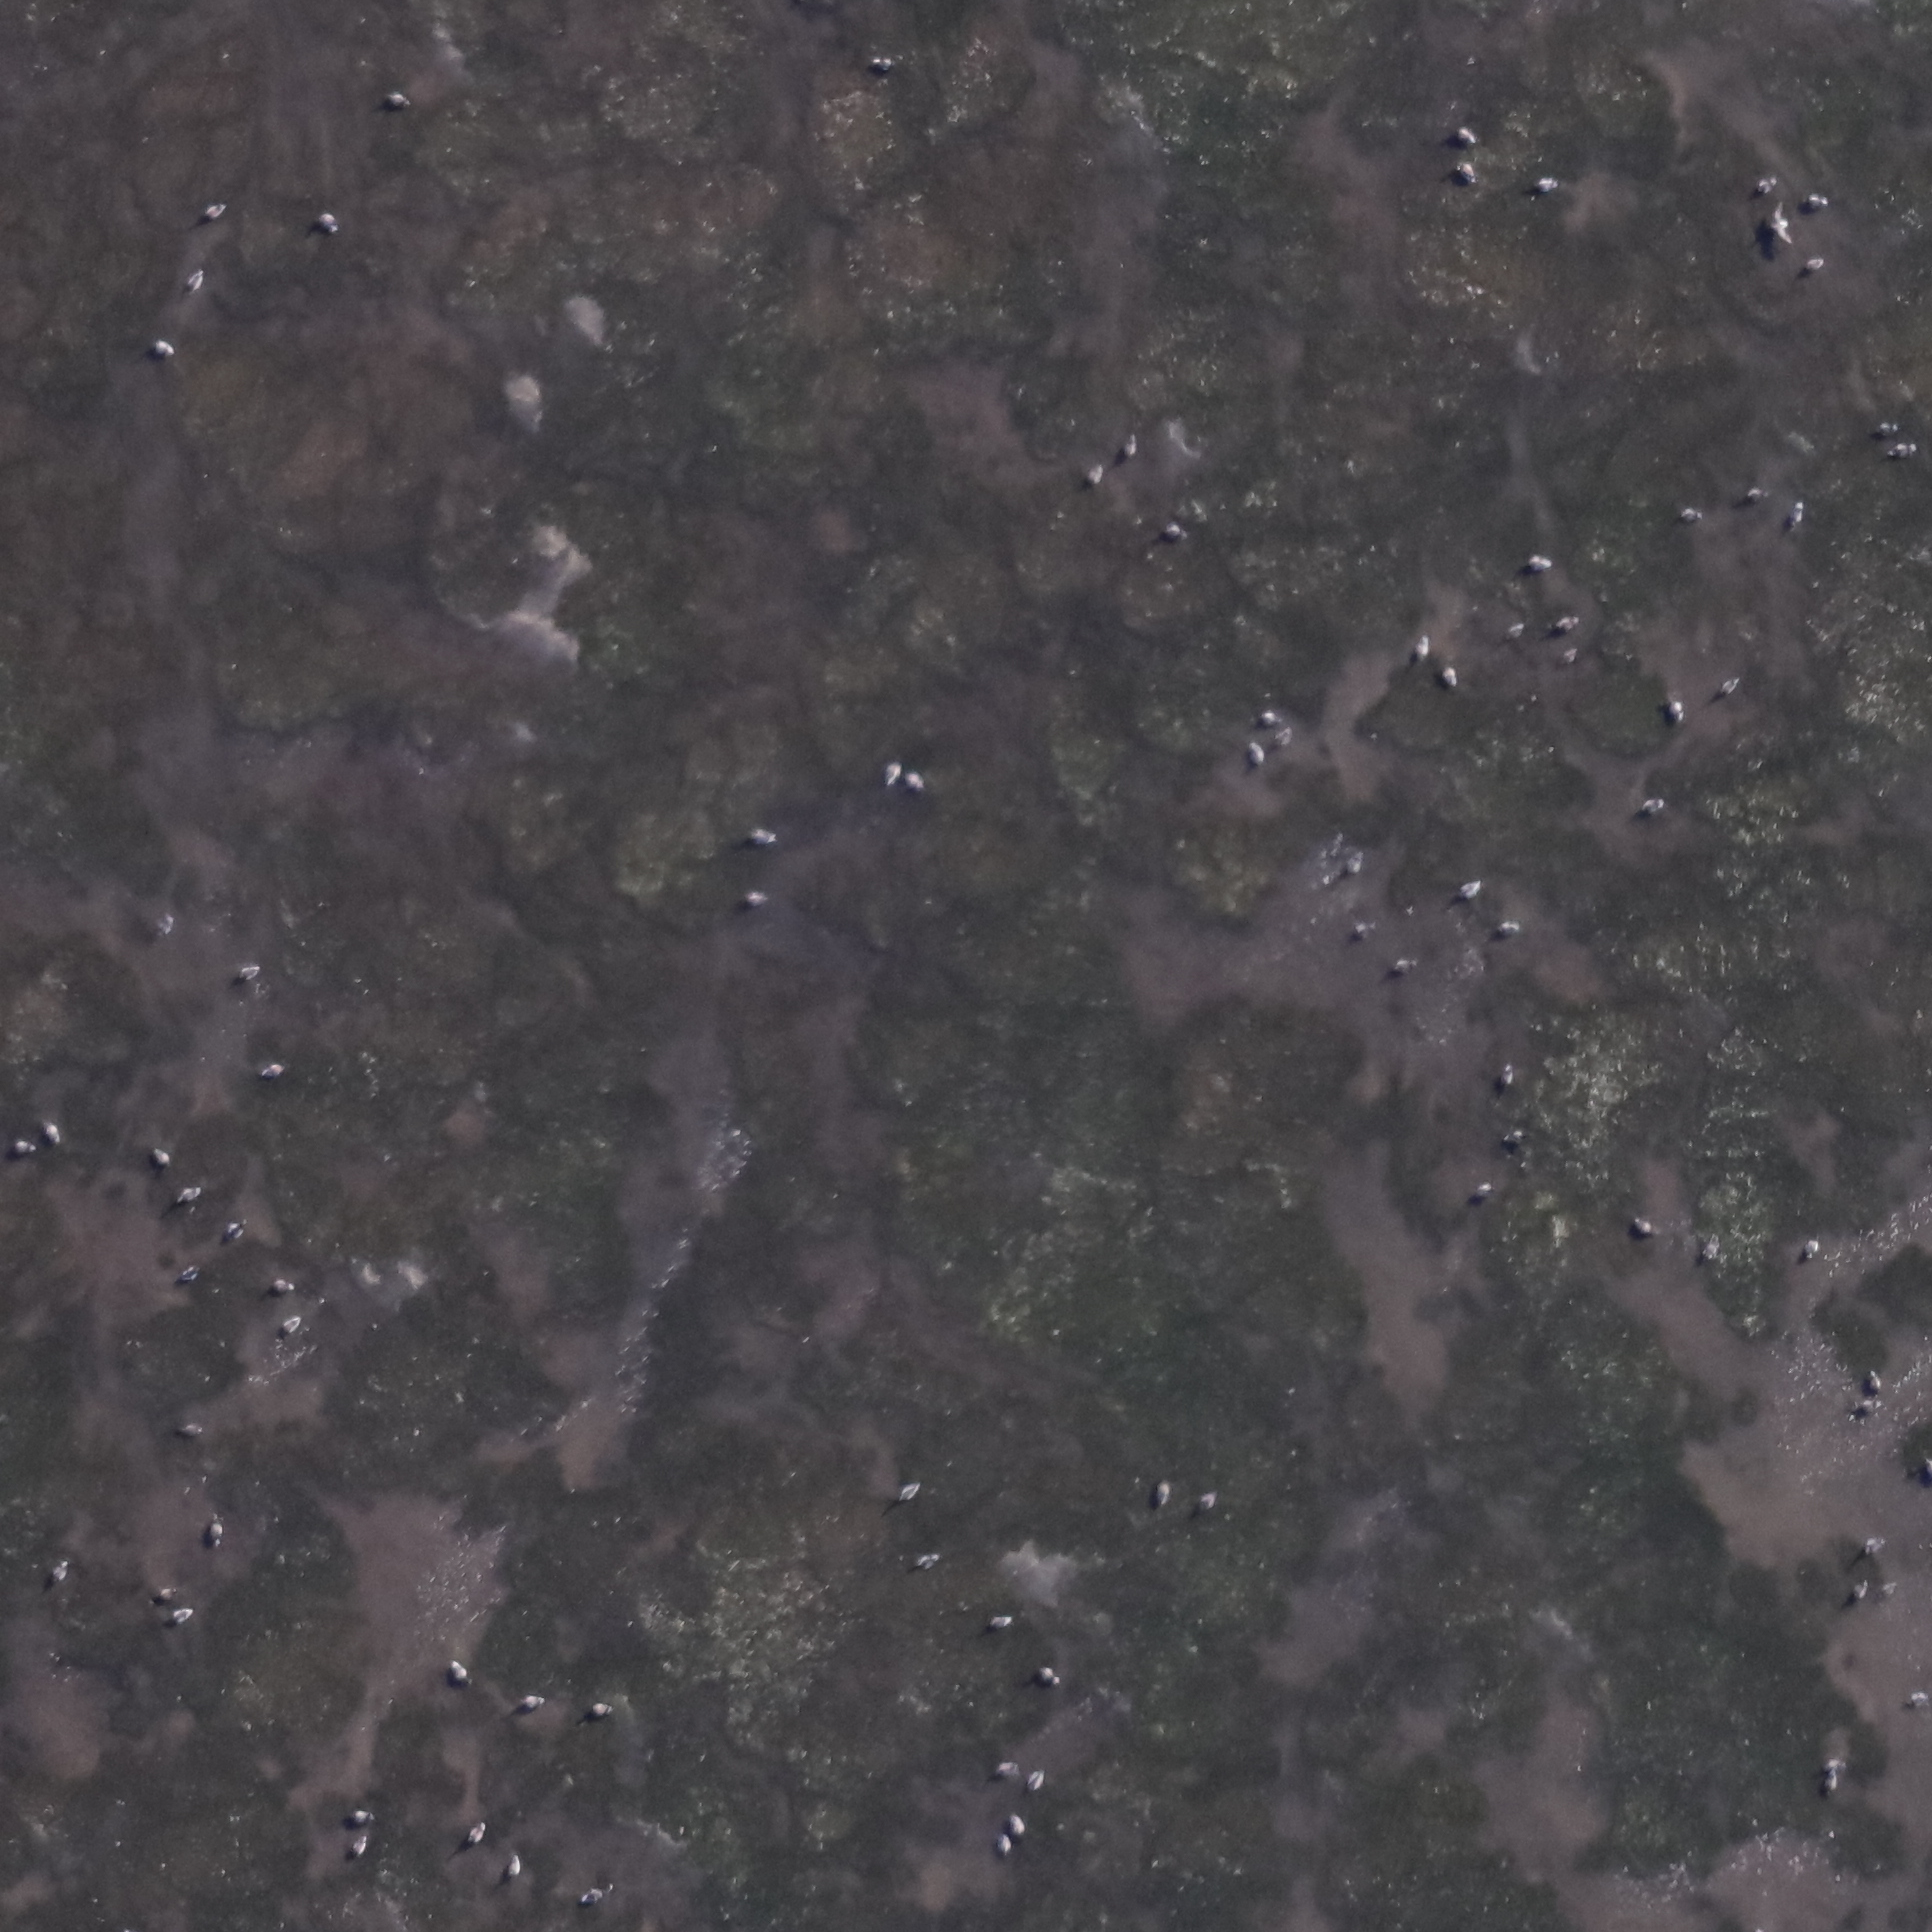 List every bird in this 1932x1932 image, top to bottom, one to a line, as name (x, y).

brant (881, 63)
brant (399, 98)
brant (1466, 135)
brant (1467, 171)
brant (1546, 185)
brant (1766, 186)
brant (1816, 203)
brant (213, 210)
brant (328, 222)
brant (1781, 225)
brant (1814, 263)
brant (196, 281)
brant (163, 350)
brant (1884, 427)
brant (1133, 444)
brant (1900, 450)
brant (1098, 473)
brant (1754, 496)
brant (1691, 514)
brant (1796, 517)
brant (1178, 530)
brant (1538, 563)
brant (1569, 624)
brant (1513, 634)
brant (1423, 648)
brant (1569, 653)
brant (1446, 671)
brant (1729, 686)
brant (1674, 709)
brant (1268, 717)
brant (1282, 737)
brant (1256, 757)
brant (892, 770)
brant (911, 778)
brant (1652, 807)
brant (762, 835)
brant (1357, 867)
brant (1470, 890)
brant (757, 901)
brant (1362, 930)
brant (1510, 931)
brant (1404, 963)
brant (251, 976)
brant (272, 1069)
brant (1507, 1077)
brant (55, 1134)
brant (1515, 1138)
brant (26, 1148)
brant (159, 1154)
brant (1485, 1191)
brant (190, 1194)
brant (1644, 1226)
brant (234, 1232)
brant (1810, 1249)
brant (1712, 1250)
brant (189, 1273)
brant (283, 1287)
brant (289, 1325)
brant (1875, 1383)
brant (1864, 1407)
brant (193, 1429)
Canada goose (1163, 1488)
brant (910, 1495)
Canada goose (1207, 1502)
brant (218, 1529)
brant (1875, 1547)
brant (926, 1562)
brant (65, 1574)
brant (1859, 1590)
brant (160, 1594)
brant (178, 1617)
brant (998, 1621)
brant (455, 1673)
brant (1045, 1675)
brant (1919, 1698)
brant (528, 1700)
brant (605, 1709)
brant (1833, 1762)
Canada goose (1006, 1768)
brant (1830, 1778)
Canada goose (1034, 1780)
brant (361, 1814)
Canada goose (1017, 1822)
brant (474, 1835)
Canada goose (1003, 1845)
brant (359, 1846)
brant (511, 1864)
brant (594, 1895)